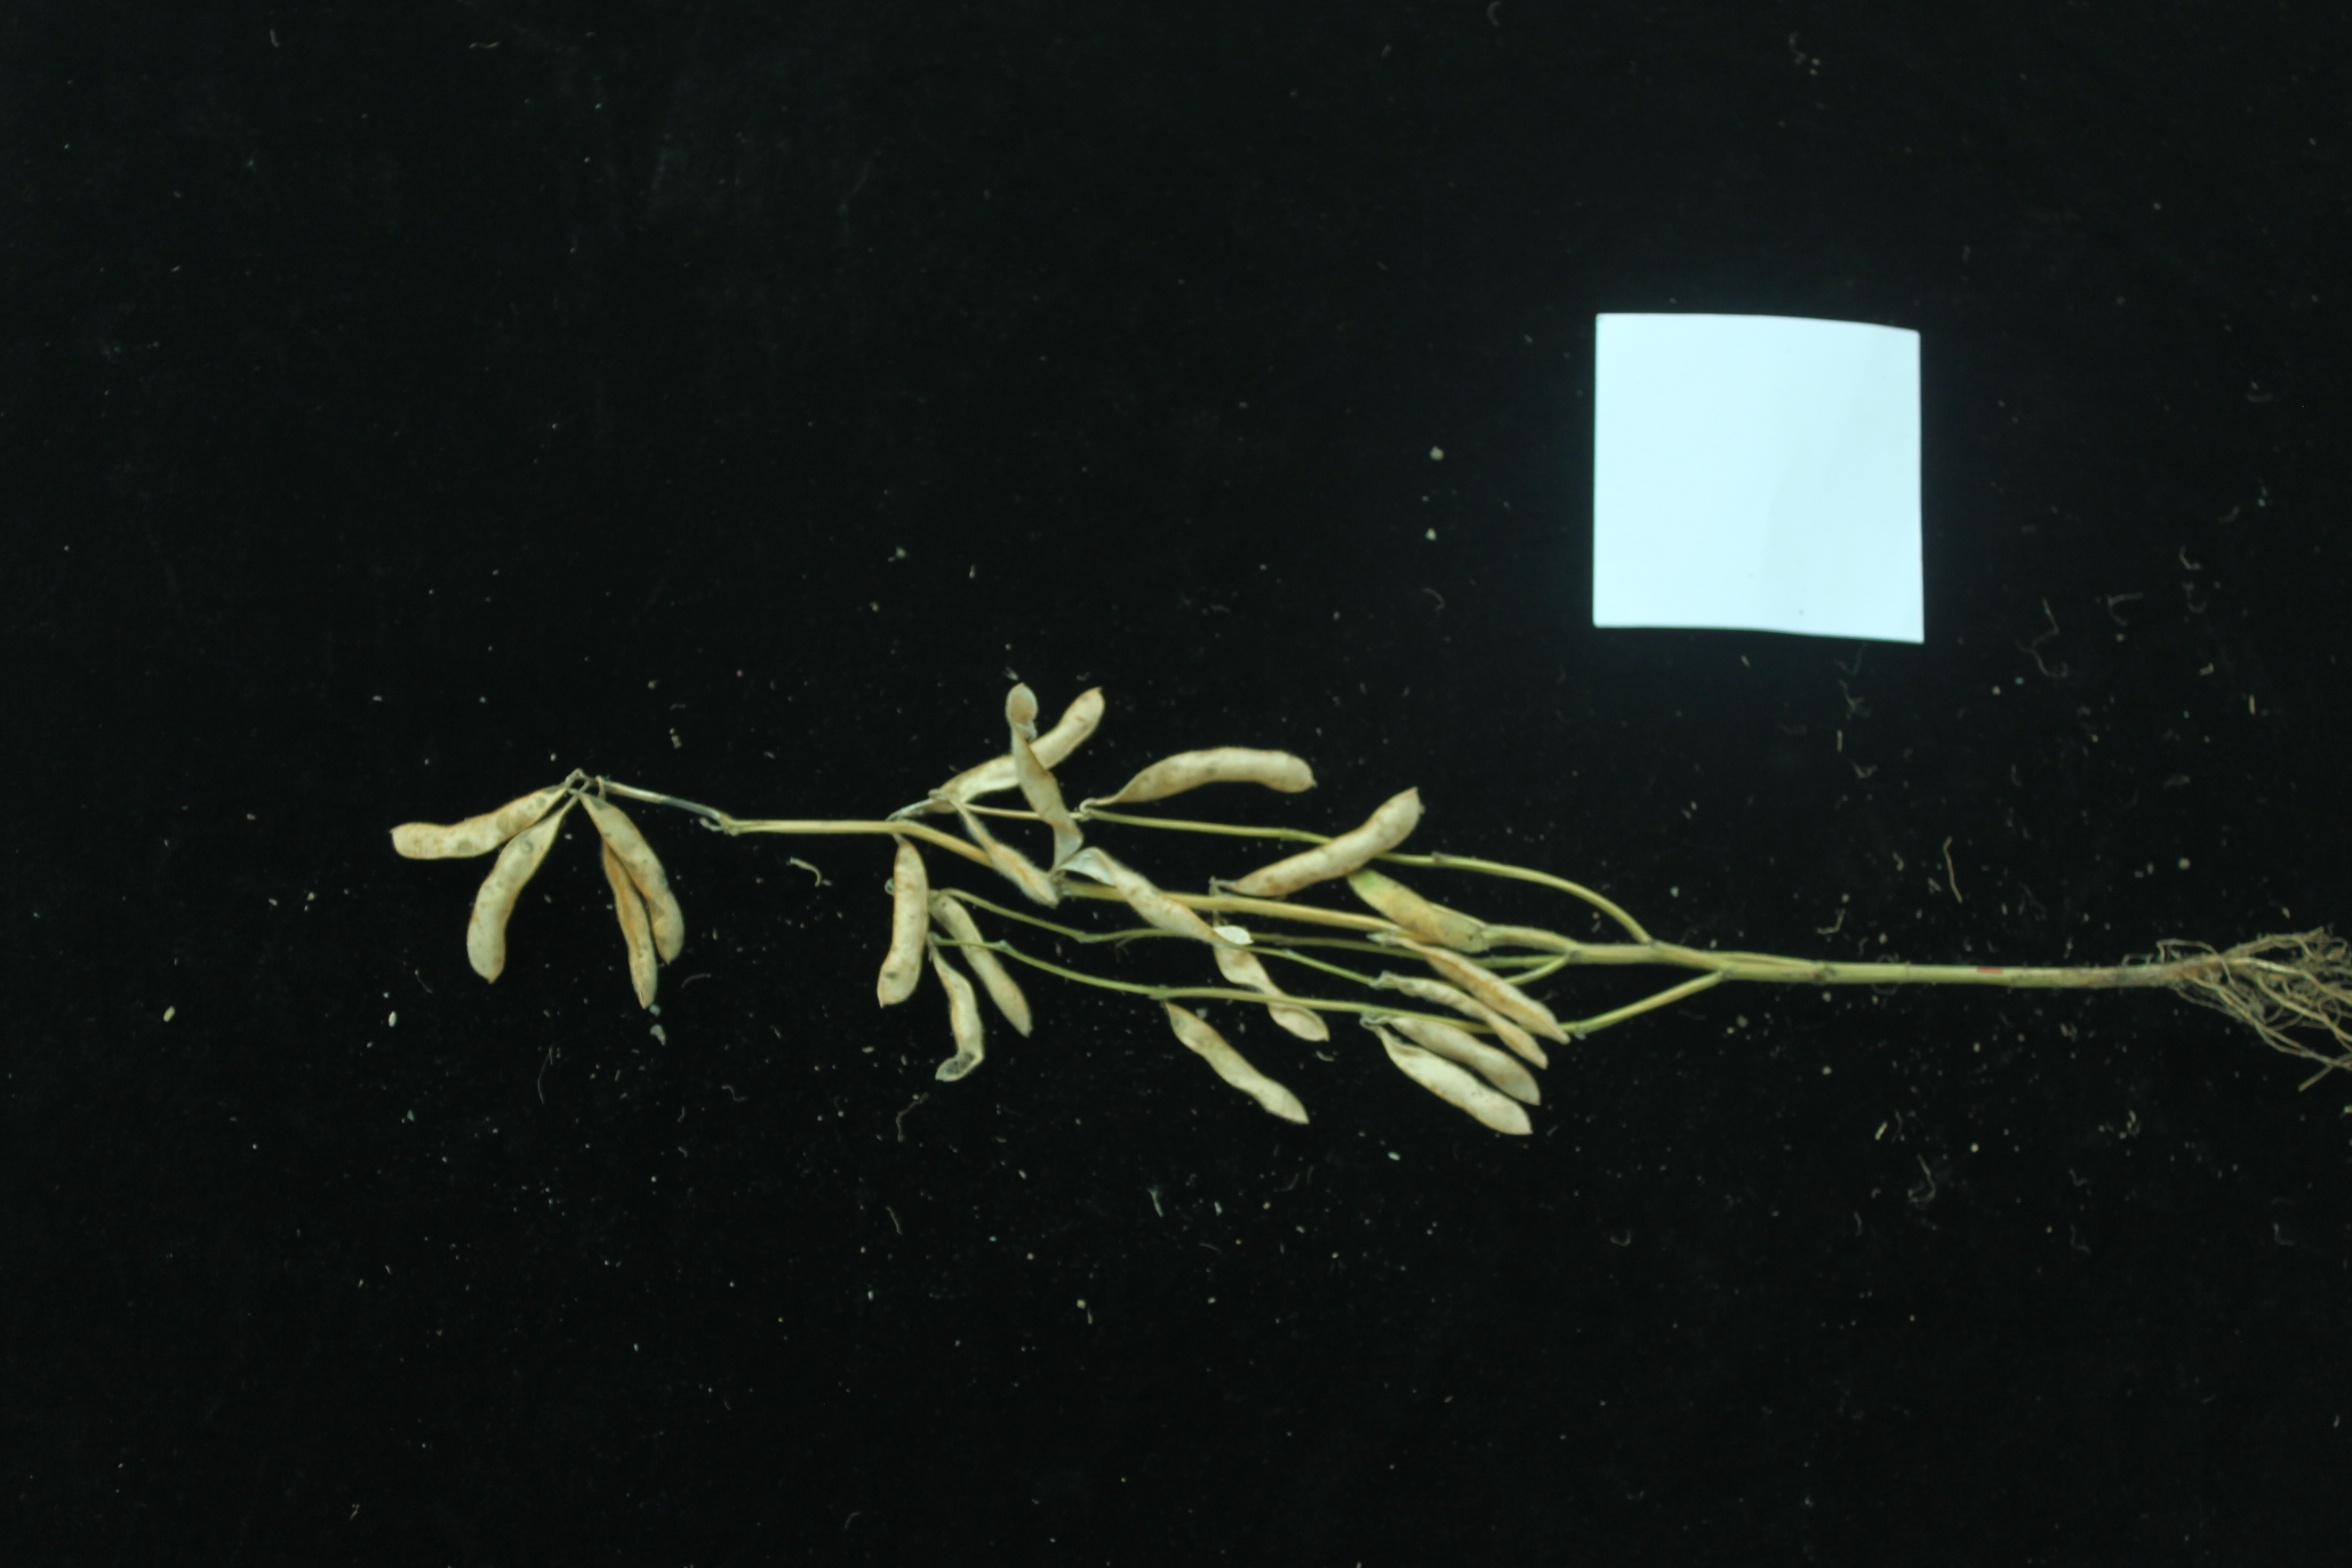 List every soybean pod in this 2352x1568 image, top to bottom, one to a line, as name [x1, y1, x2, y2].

soybean pod [923, 686, 1106, 806]
soybean pod [1006, 686, 1080, 874]
soybean pod [1084, 746, 1316, 811]
soybean pod [389, 771, 576, 860]
soybean pod [468, 787, 582, 988]
soybean pod [1214, 789, 1423, 897]
soybean pod [578, 794, 680, 968]
soybean pod [943, 801, 1058, 906]
soybean pod [876, 833, 933, 1006]
soybean pod [599, 835, 657, 1012]
soybean pod [1062, 850, 1264, 954]
soybean pod [1342, 867, 1513, 950]
soybean pod [886, 880, 1032, 1037]
soybean pod [1209, 909, 1329, 1043]
soybean pod [926, 935, 983, 1084]
soybean pod [1387, 938, 1571, 1047]
soybean pod [1381, 969, 1548, 1070]
soybean pod [1162, 1006, 1308, 1127]
soybean pod [1374, 1014, 1538, 1104]
soybean pod [1370, 1025, 1530, 1137]